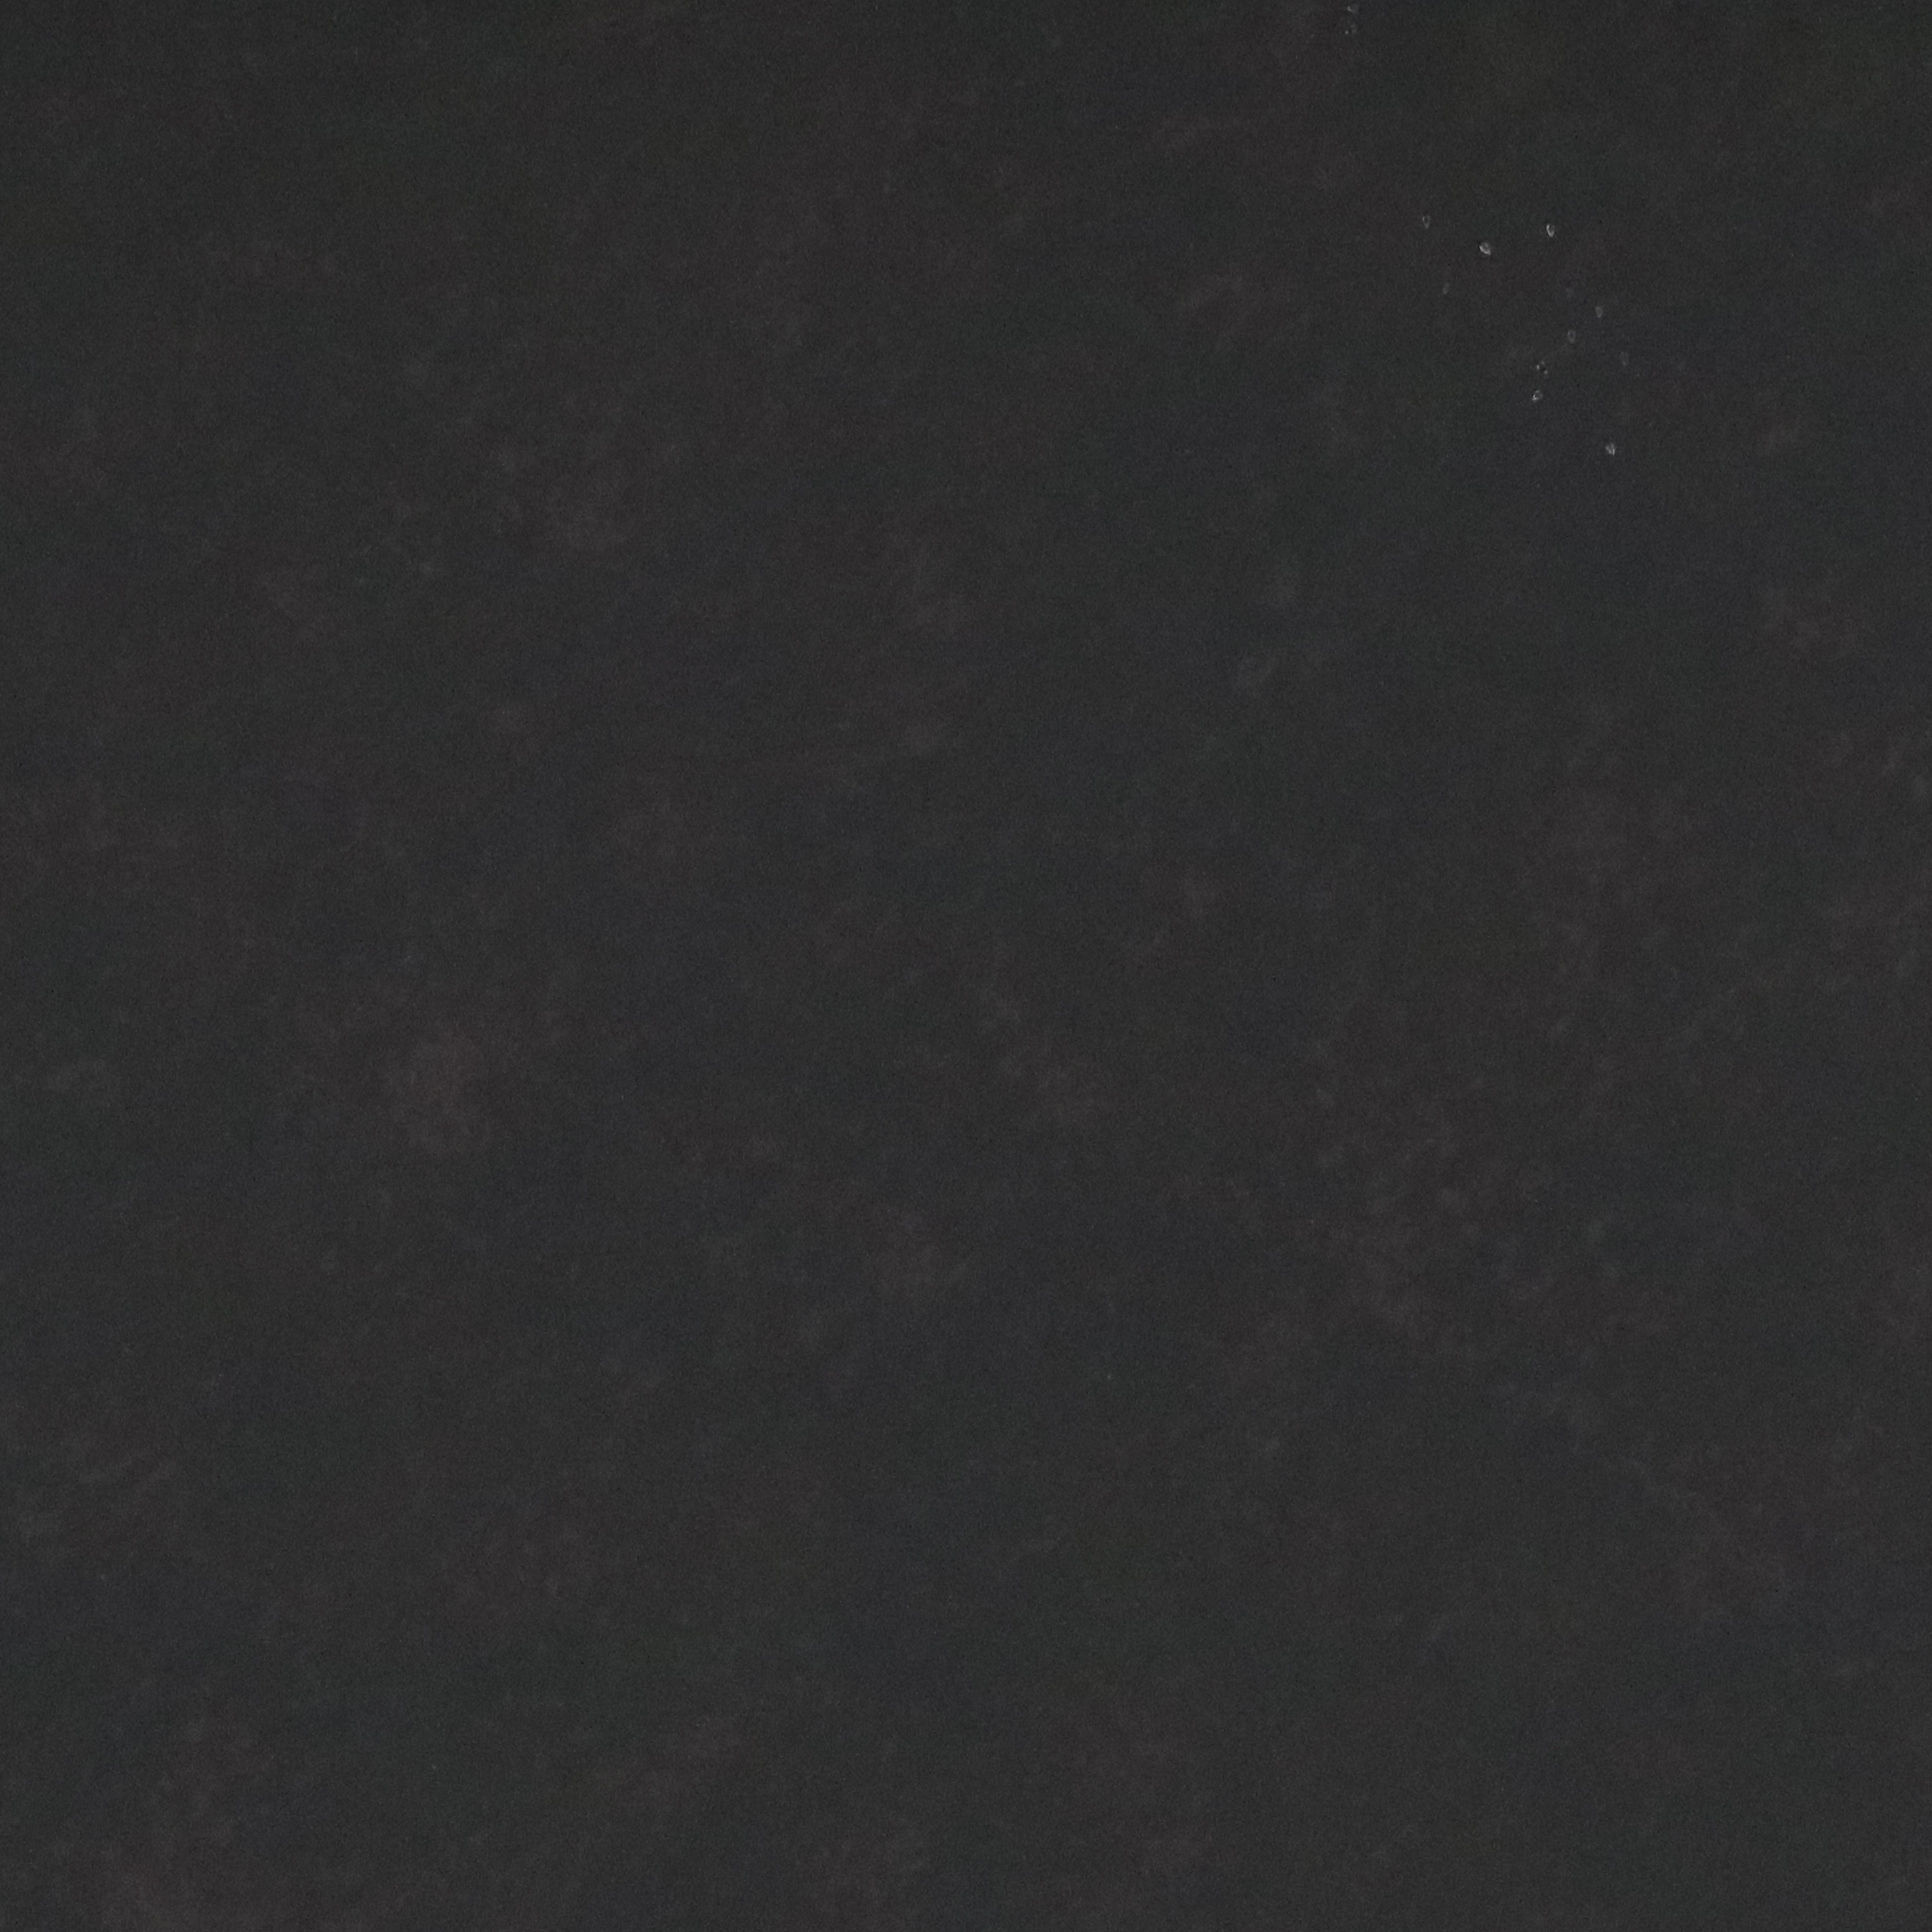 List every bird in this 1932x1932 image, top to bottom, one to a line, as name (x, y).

brant (1353, 12)
brant (1354, 38)
brant (1435, 221)
brant (1552, 238)
brant (1485, 251)
other bird (1451, 291)
other bird (1577, 292)
other bird (1605, 310)
other bird (1579, 335)
other bird (1627, 352)
brant (1545, 367)
brant (1545, 393)
brant (1619, 450)